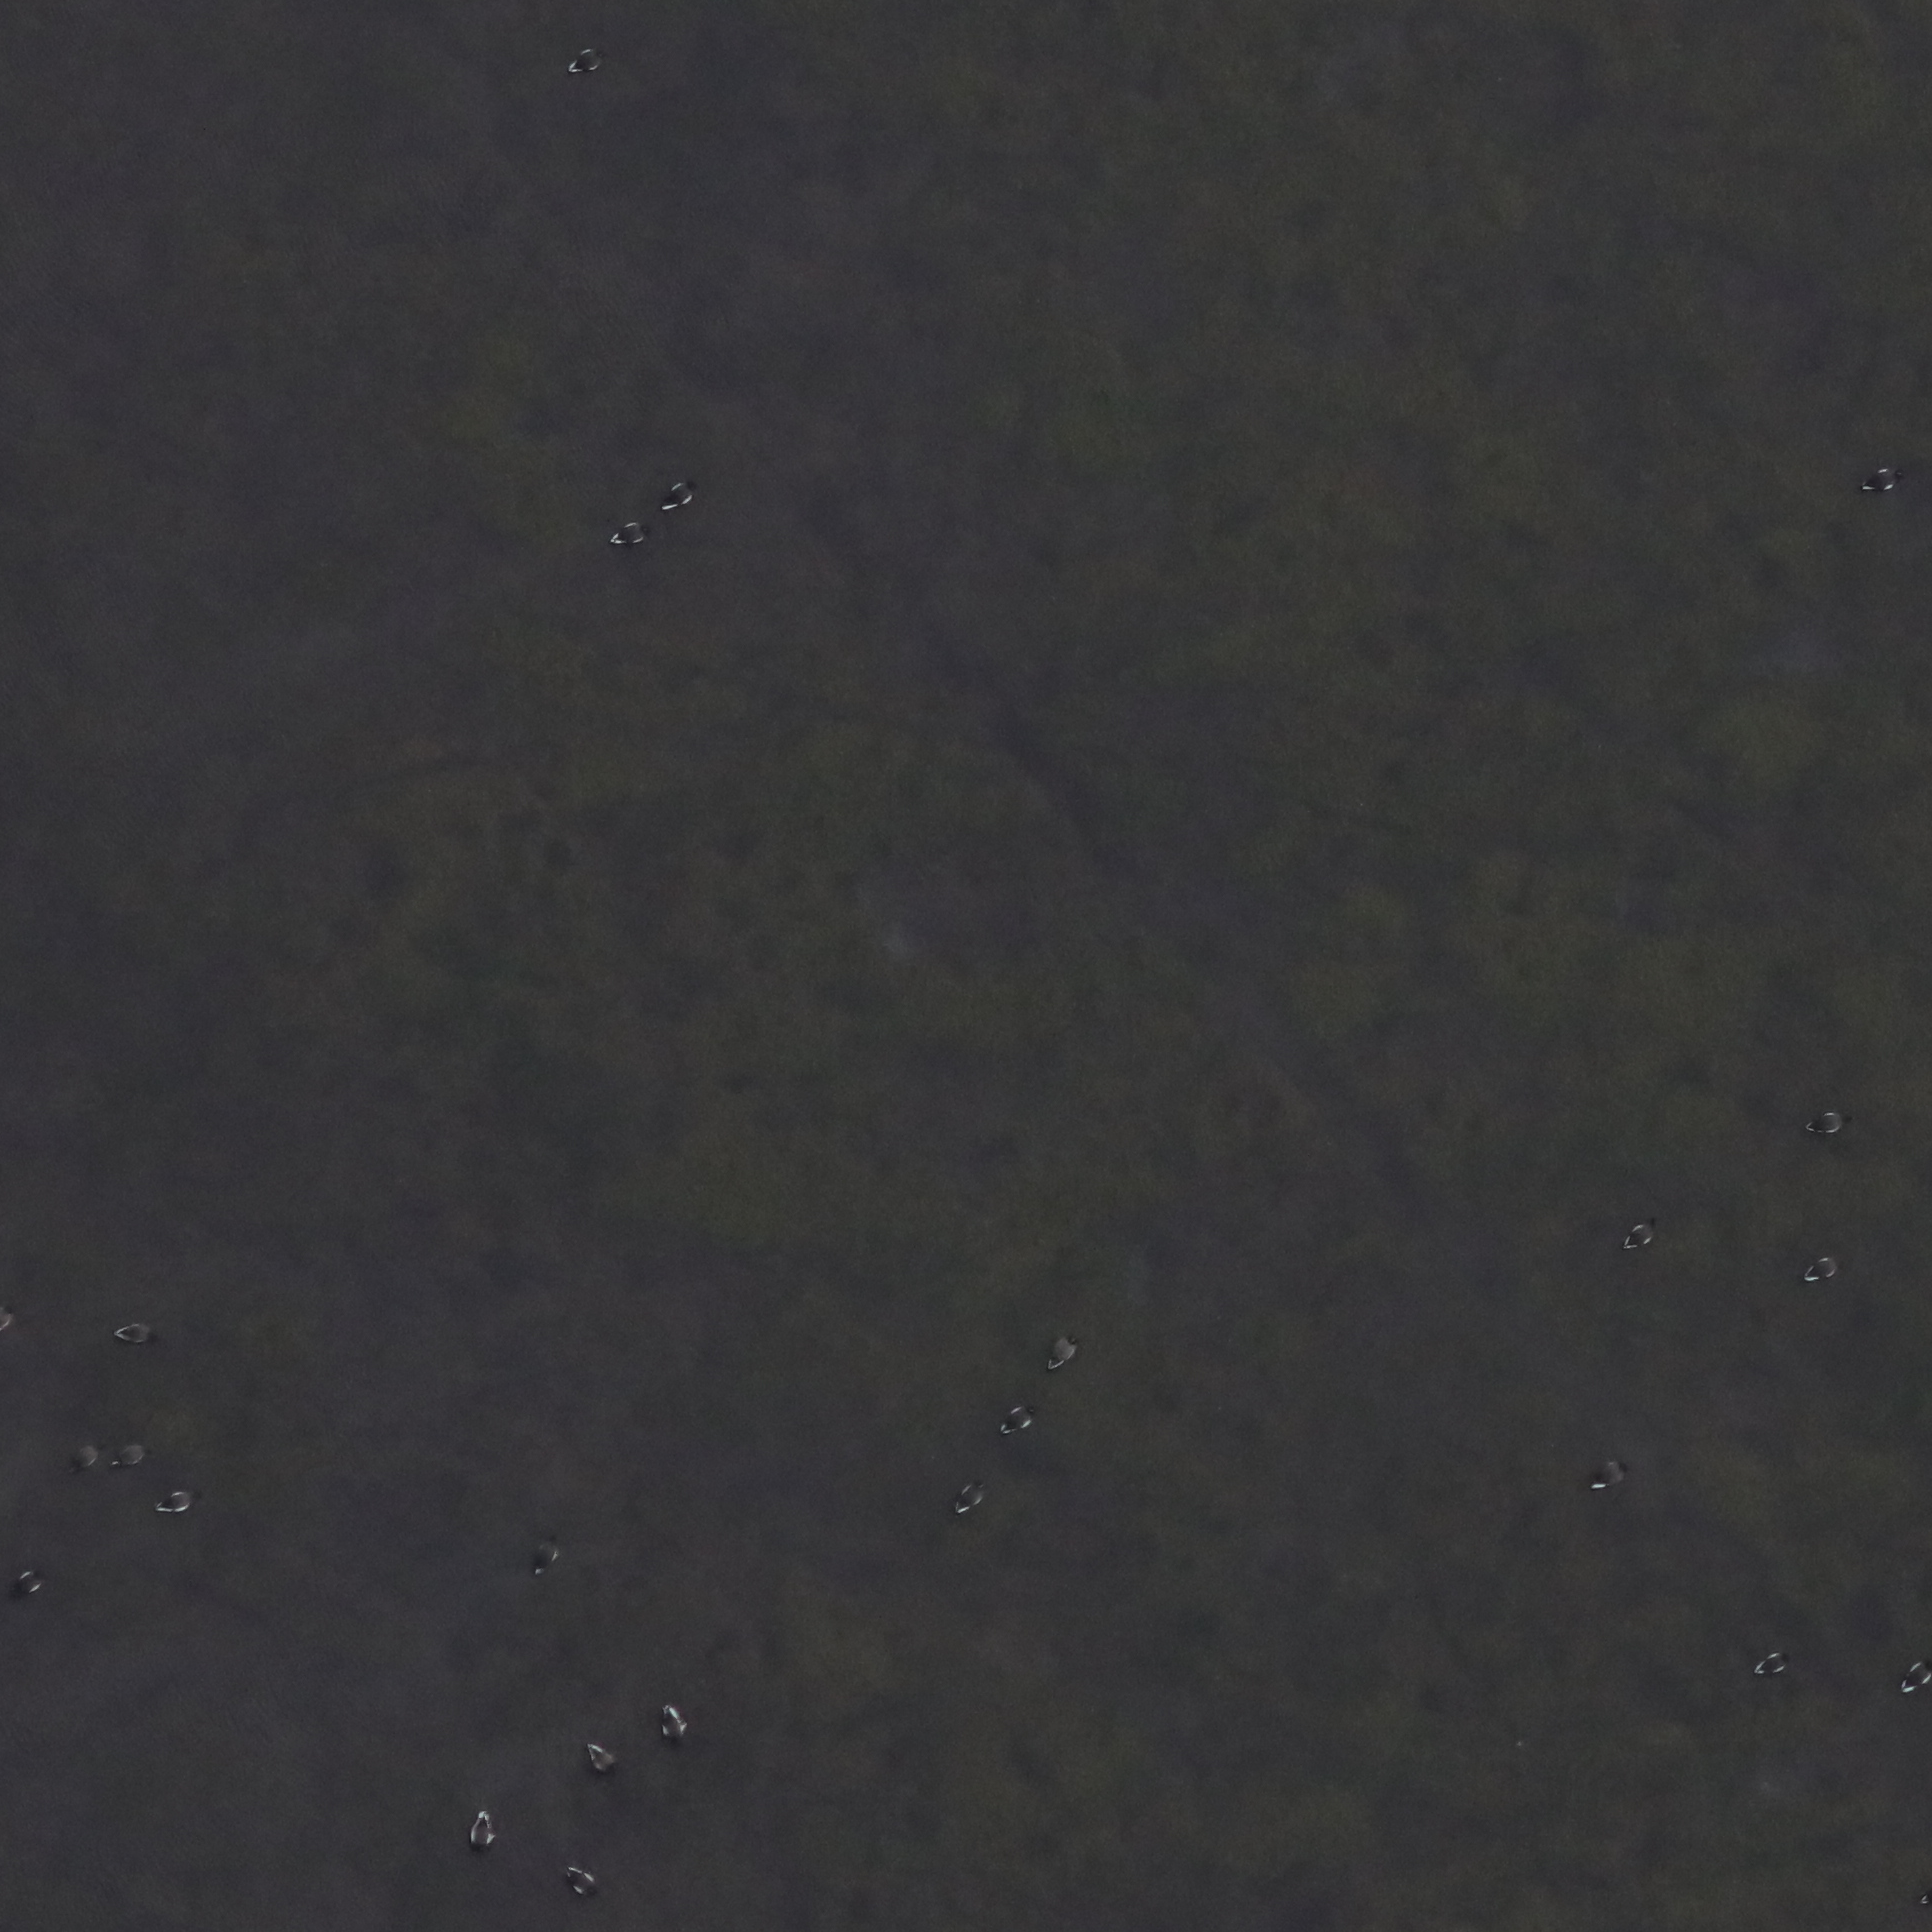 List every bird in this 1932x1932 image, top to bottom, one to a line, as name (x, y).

brant (586, 60)
brant (1885, 482)
brant (679, 493)
brant (631, 537)
brant (1830, 1125)
brant (1641, 1233)
brant (1824, 1270)
brant (141, 1336)
brant (1060, 1351)
brant (1020, 1420)
brant (89, 1454)
brant (135, 1454)
brant (1614, 1478)
brant (968, 1497)
brant (178, 1501)
brant (544, 1555)
brant (32, 1577)
brant (1774, 1665)
brant (1918, 1674)
brant (673, 1726)
brant (604, 1757)
brant (482, 1833)
brant (580, 1880)